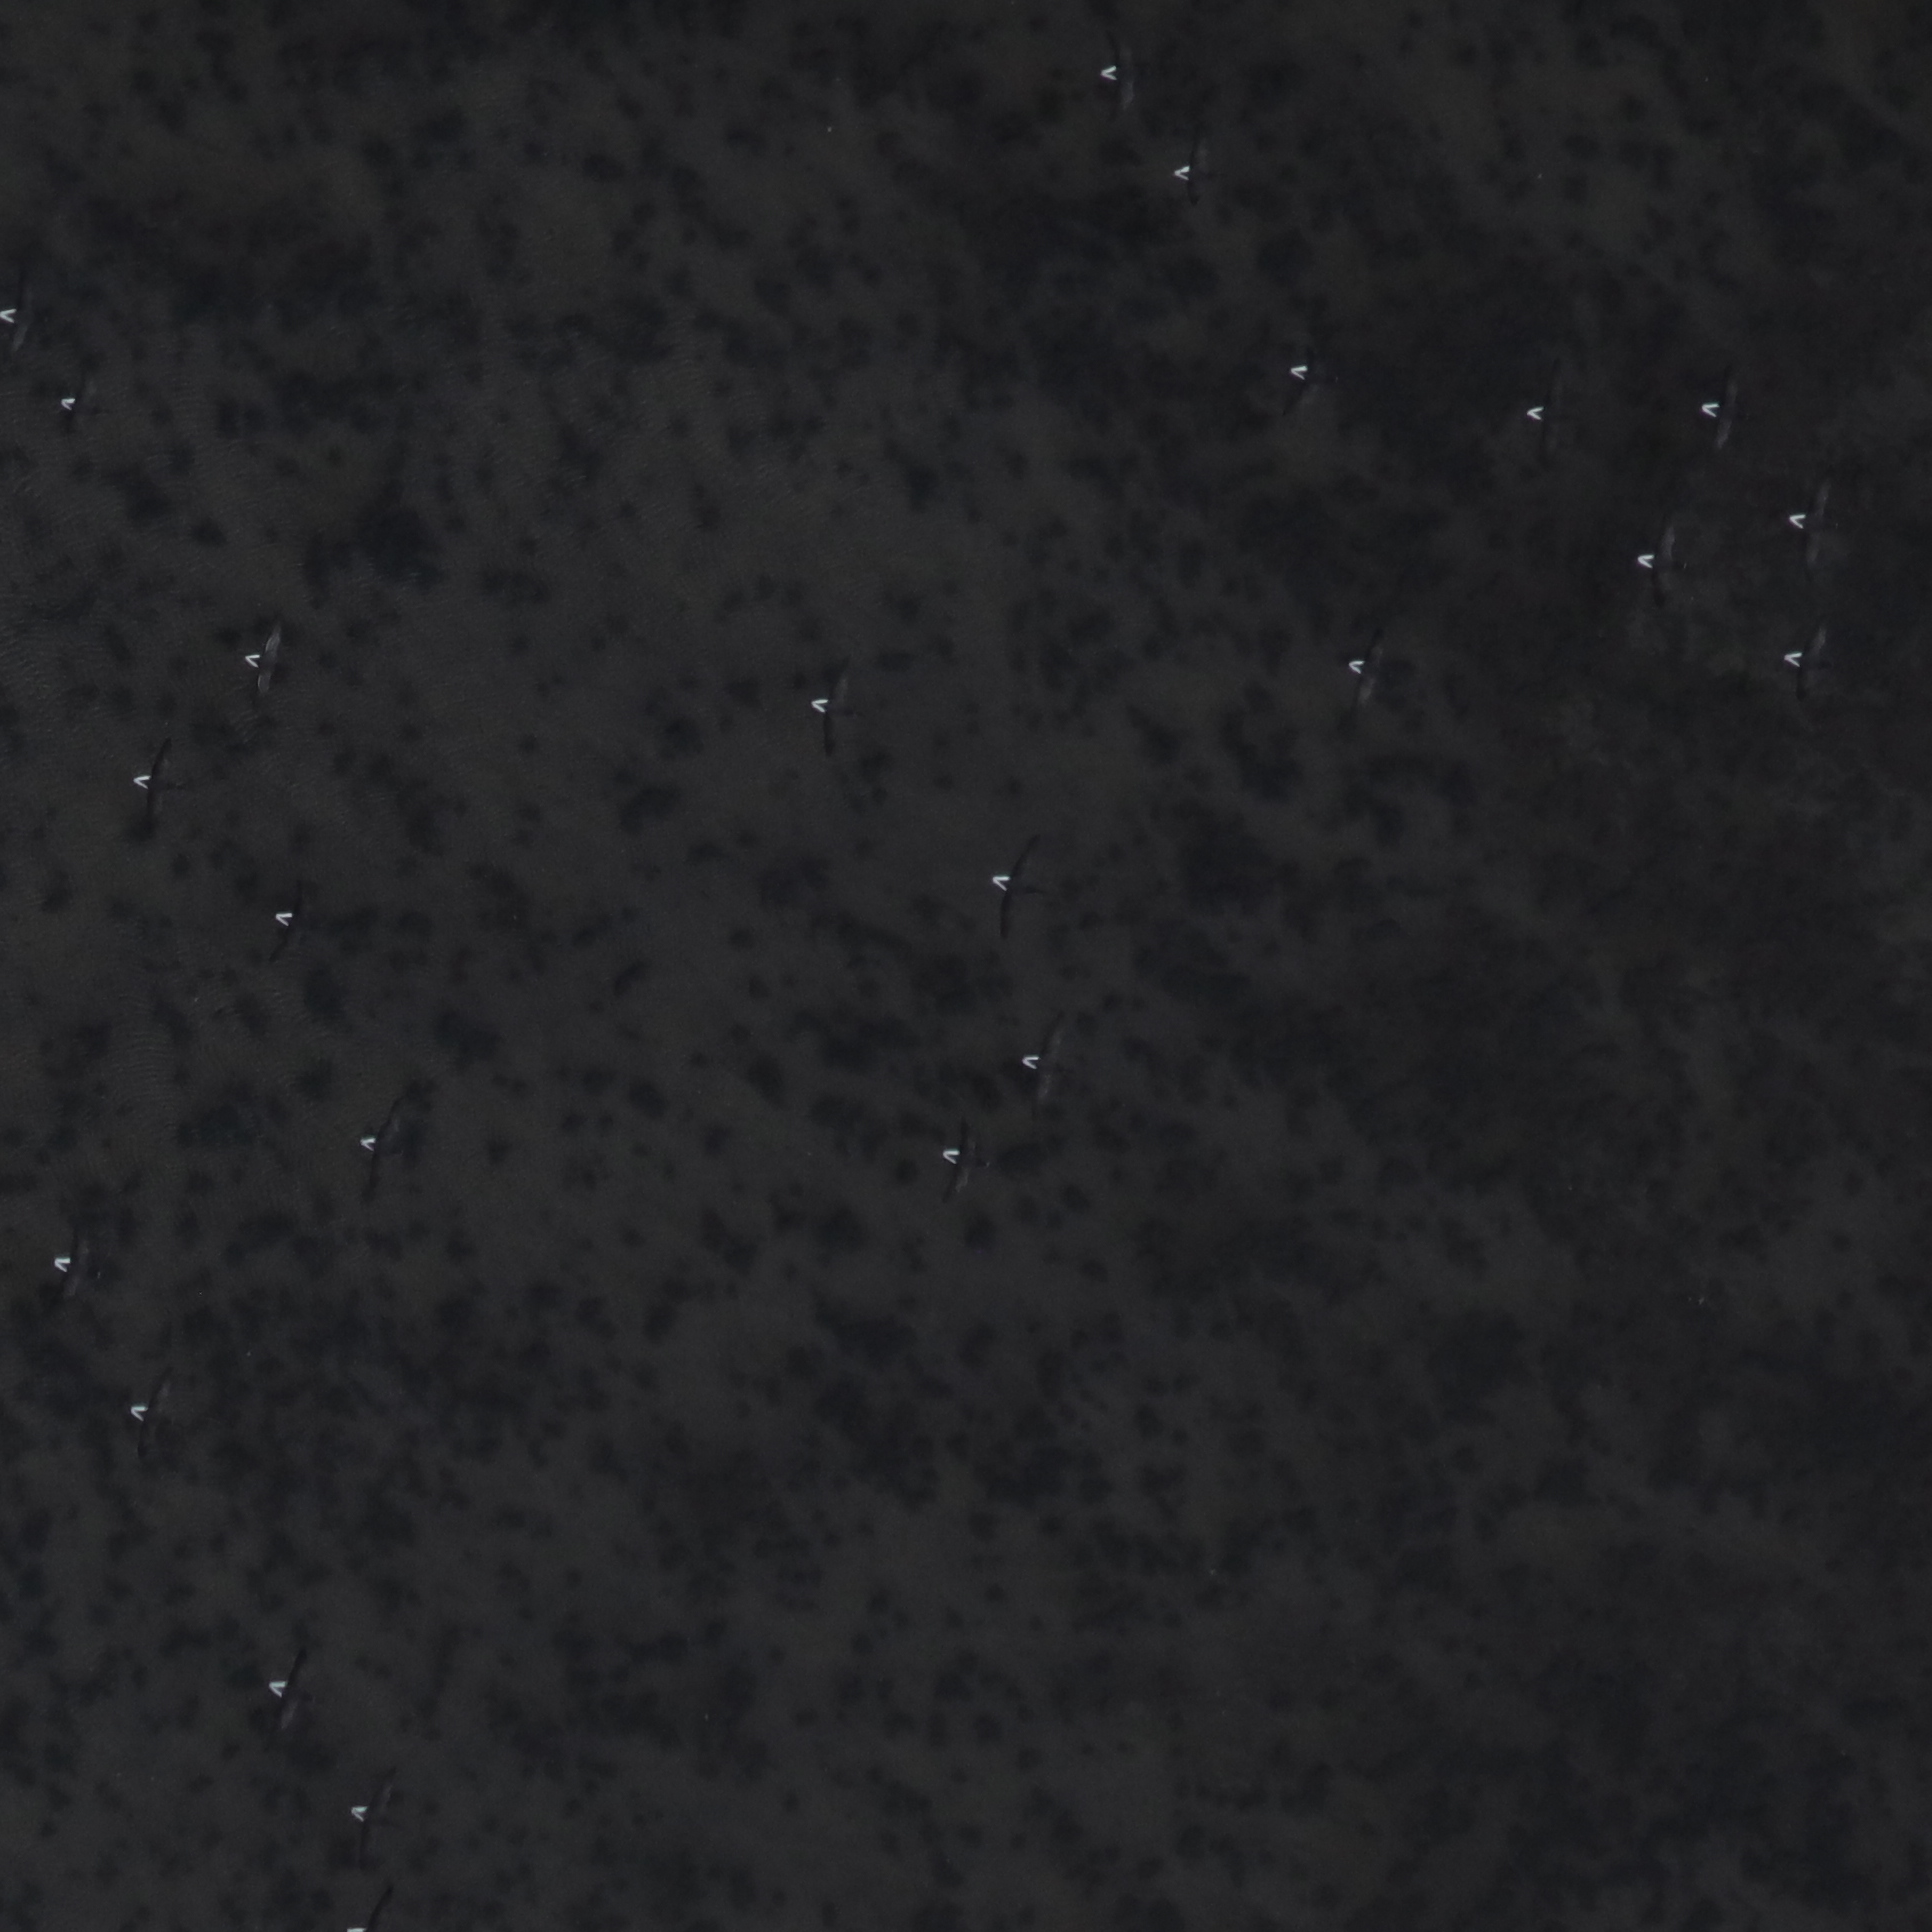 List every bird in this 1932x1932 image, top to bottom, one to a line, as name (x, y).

brant (1122, 69)
brant (1194, 173)
brant (23, 314)
brant (1314, 373)
brant (1556, 409)
brant (83, 410)
brant (1727, 413)
brant (1815, 525)
brant (1660, 566)
brant (267, 660)
brant (1807, 662)
brant (1375, 668)
brant (833, 707)
brant (155, 776)
brant (1012, 886)
brant (294, 923)
brant (1051, 1065)
brant (383, 1138)
brant (967, 1153)
brant (78, 1265)
brant (156, 1415)
brant (291, 1691)
brant (373, 1814)